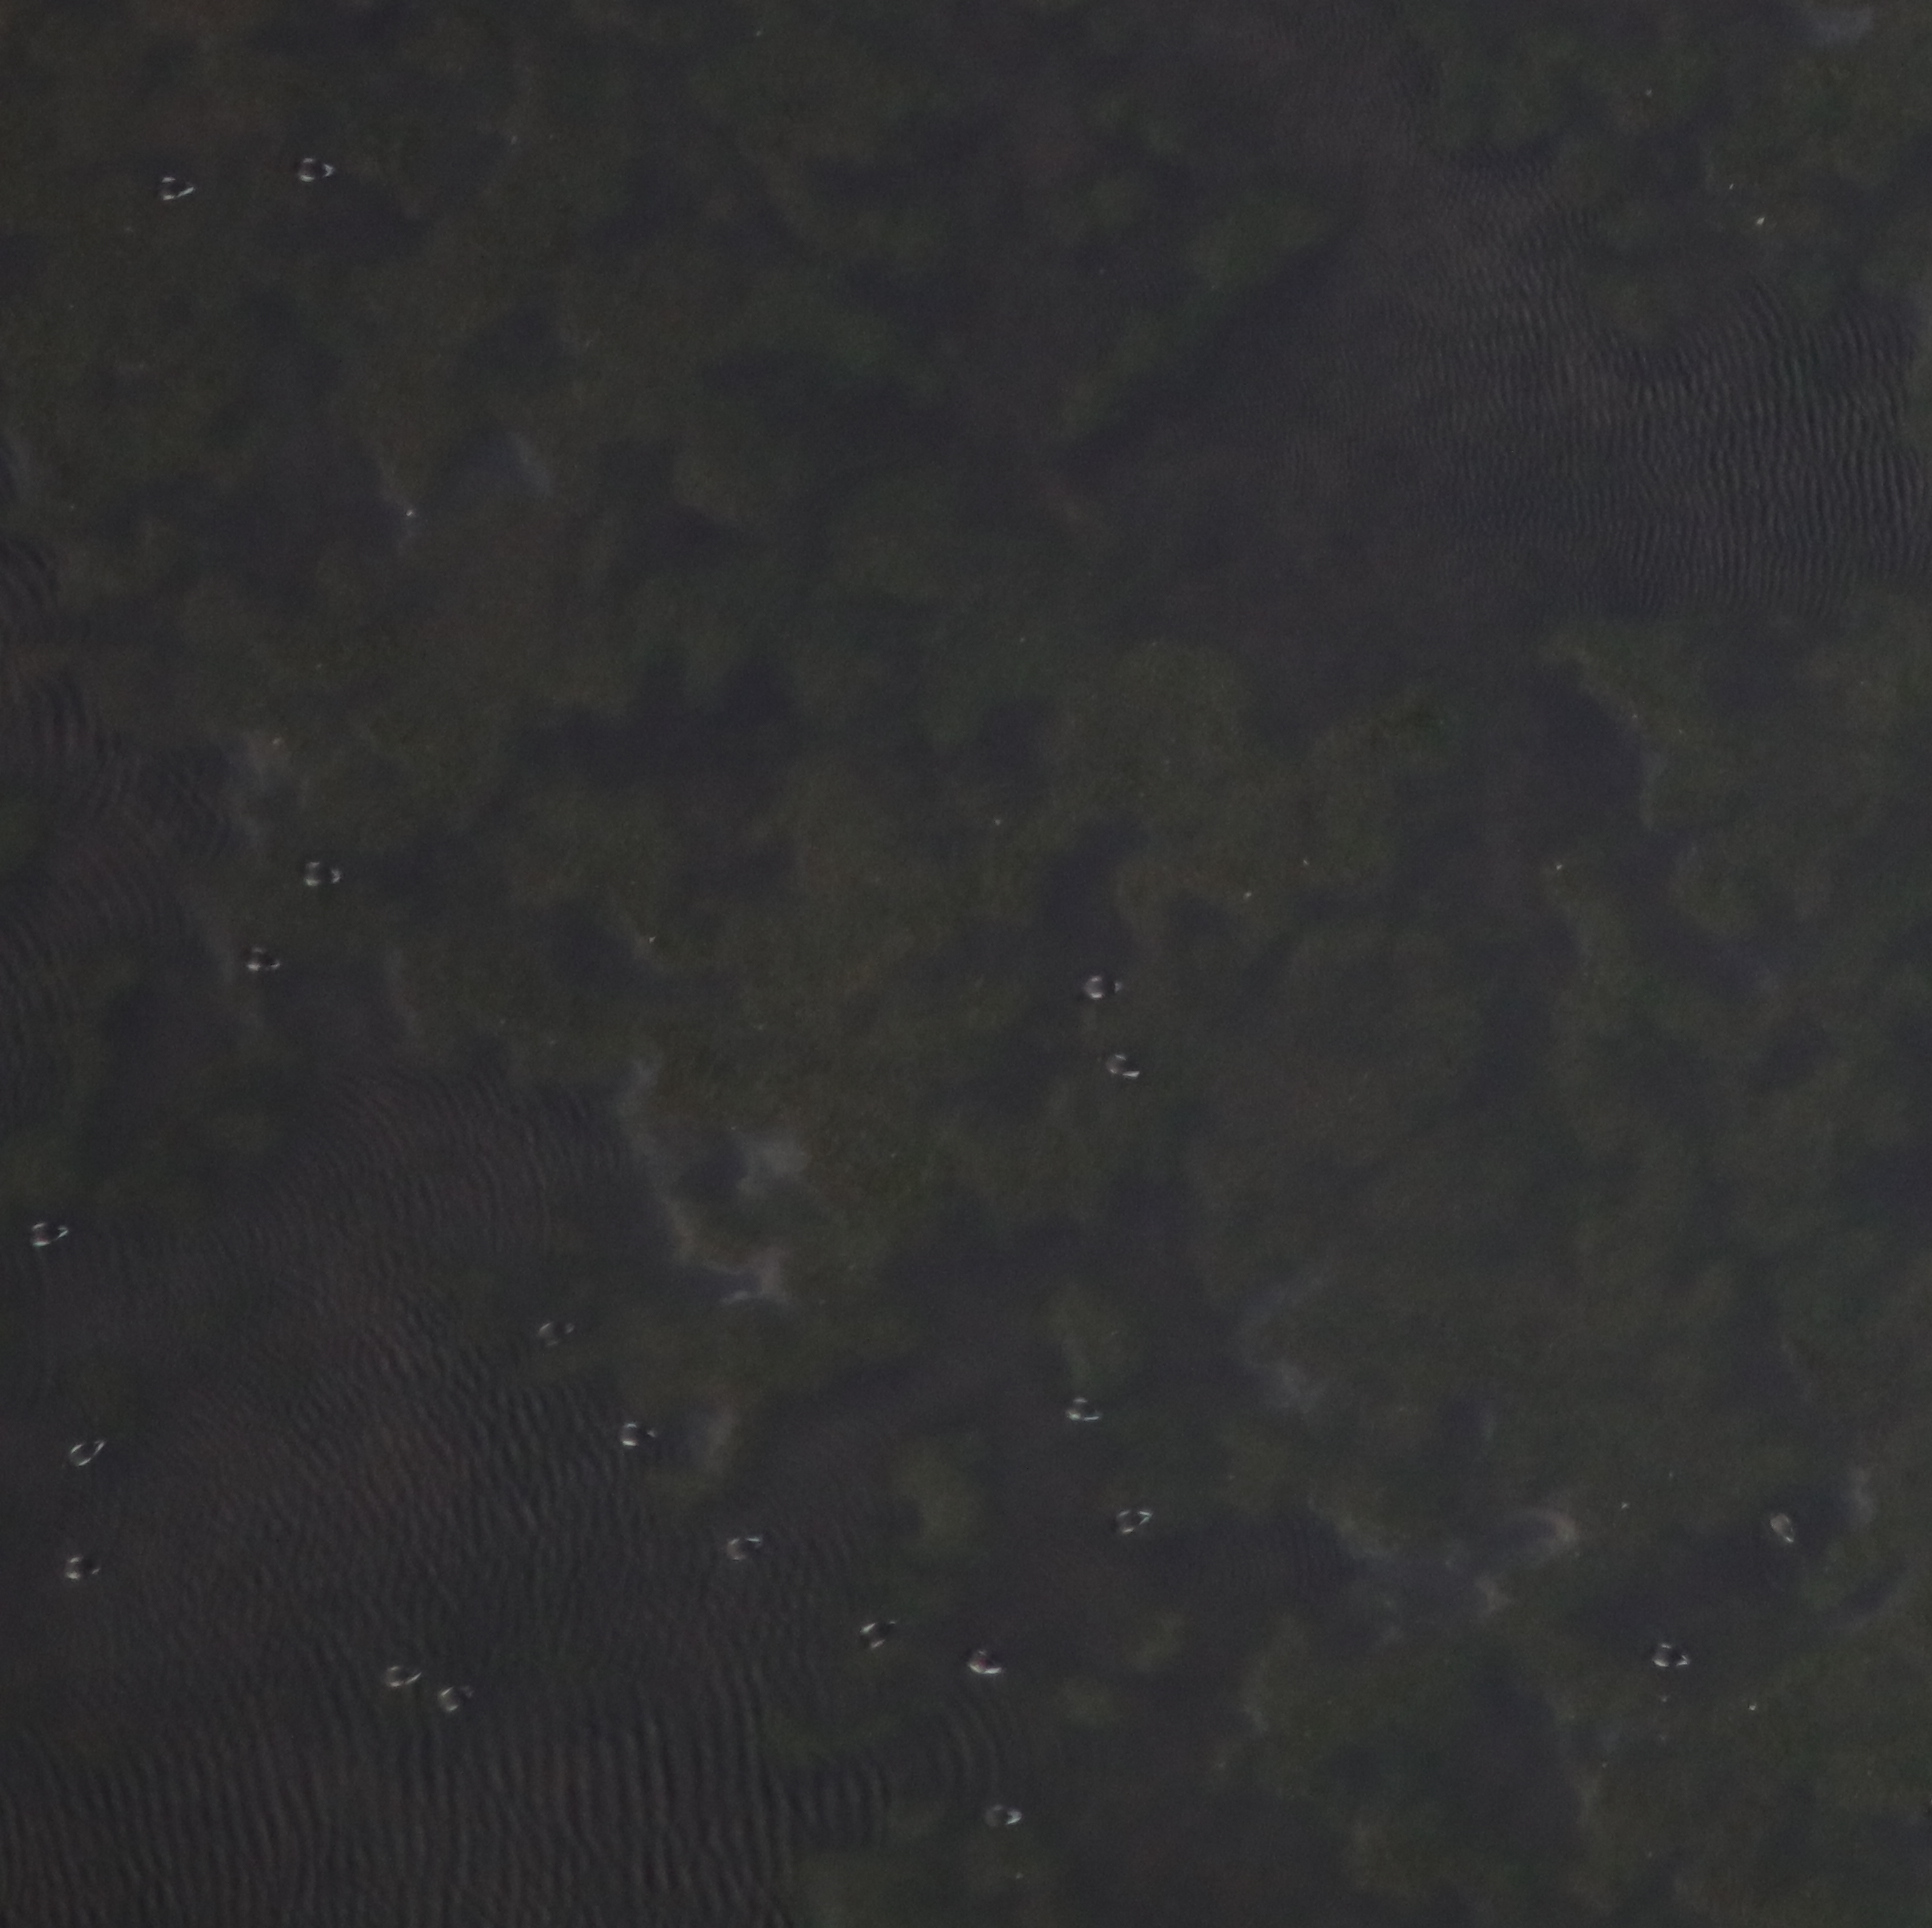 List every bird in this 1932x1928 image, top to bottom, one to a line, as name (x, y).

brant (313, 169)
brant (170, 186)
brant (319, 873)
brant (261, 960)
brant (1102, 985)
brant (1120, 1069)
brant (45, 1234)
brant (551, 1331)
brant (1081, 1410)
brant (636, 1435)
brant (85, 1455)
brant (1128, 1522)
brant (1780, 1523)
brant (742, 1550)
brant (75, 1568)
brant (877, 1636)
brant (1668, 1656)
brant (984, 1662)
brant (399, 1676)
brant (453, 1701)
brant (1000, 1816)